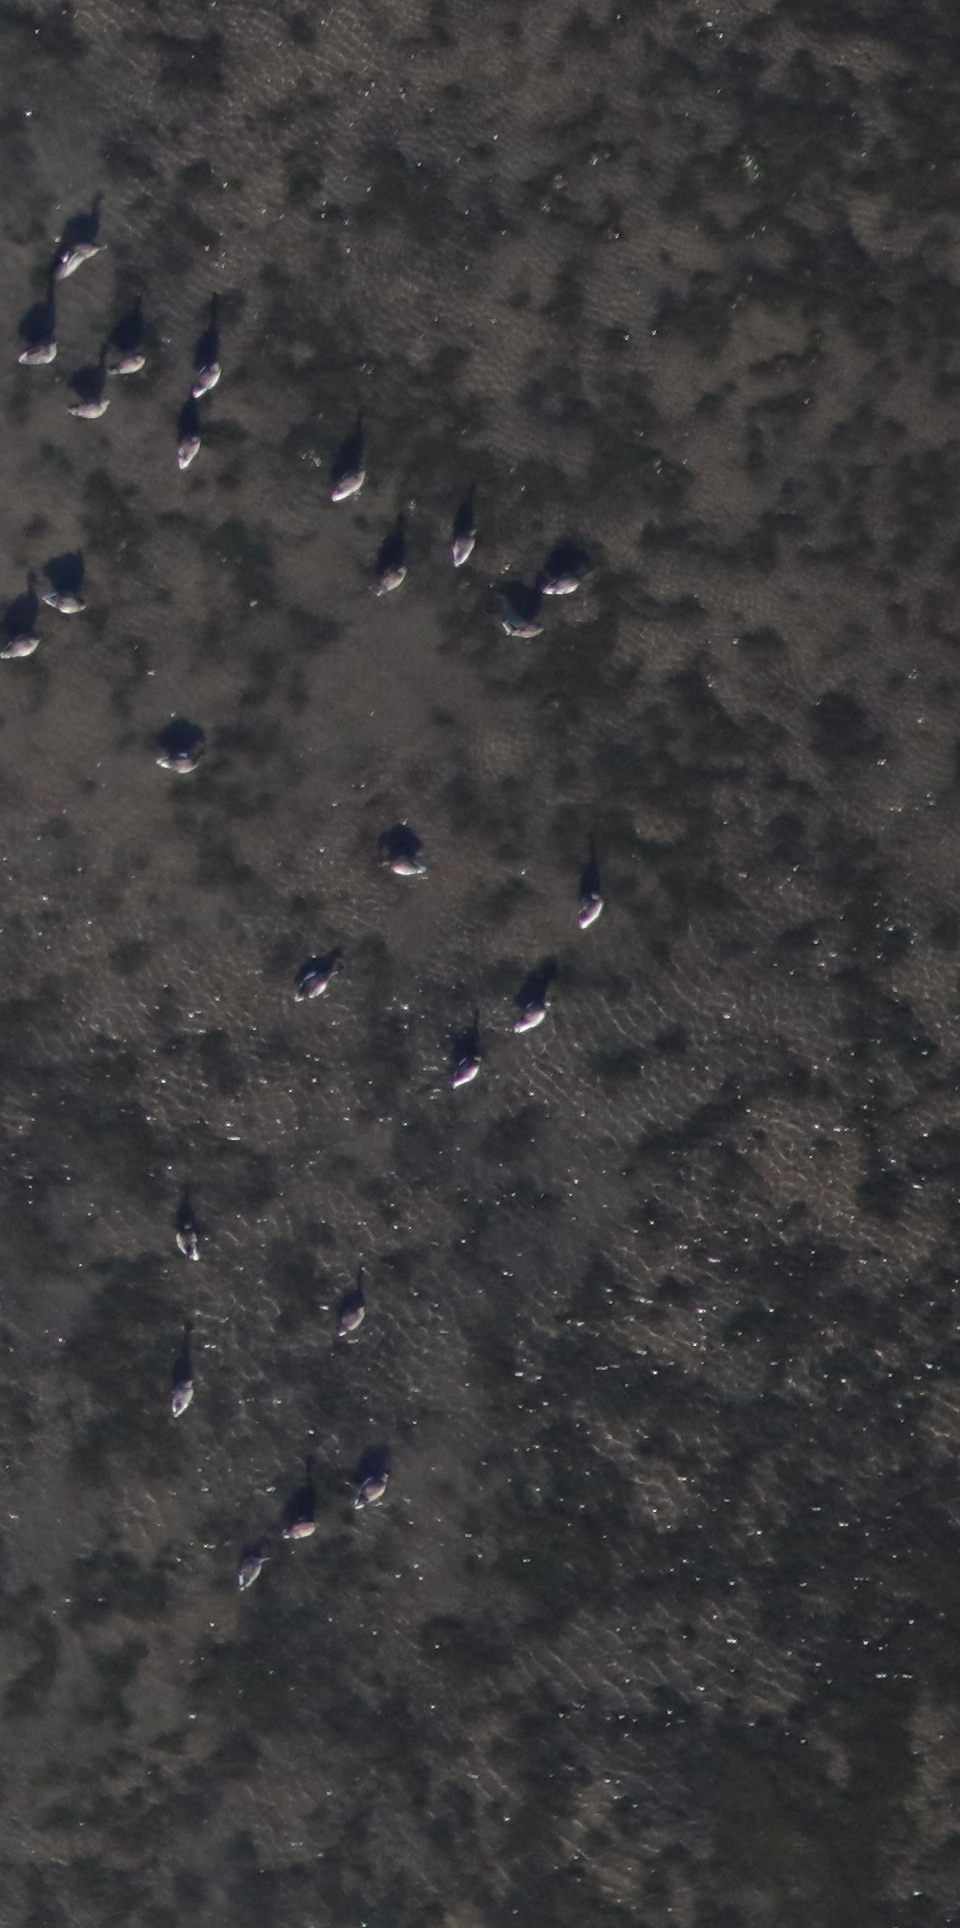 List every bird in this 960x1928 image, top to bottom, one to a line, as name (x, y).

brant (86, 245)
brant (67, 264)
brant (38, 353)
brant (127, 366)
brant (207, 378)
brant (89, 406)
brant (186, 447)
brant (348, 484)
brant (462, 544)
brant (390, 577)
brant (564, 582)
brant (59, 596)
brant (523, 630)
brant (23, 645)
brant (182, 762)
brant (406, 862)
brant (590, 907)
brant (316, 985)
brant (531, 1016)
brant (465, 1074)
brant (188, 1239)
brant (352, 1320)
brant (183, 1399)
brant (371, 1490)
brant (302, 1526)
brant (253, 1570)